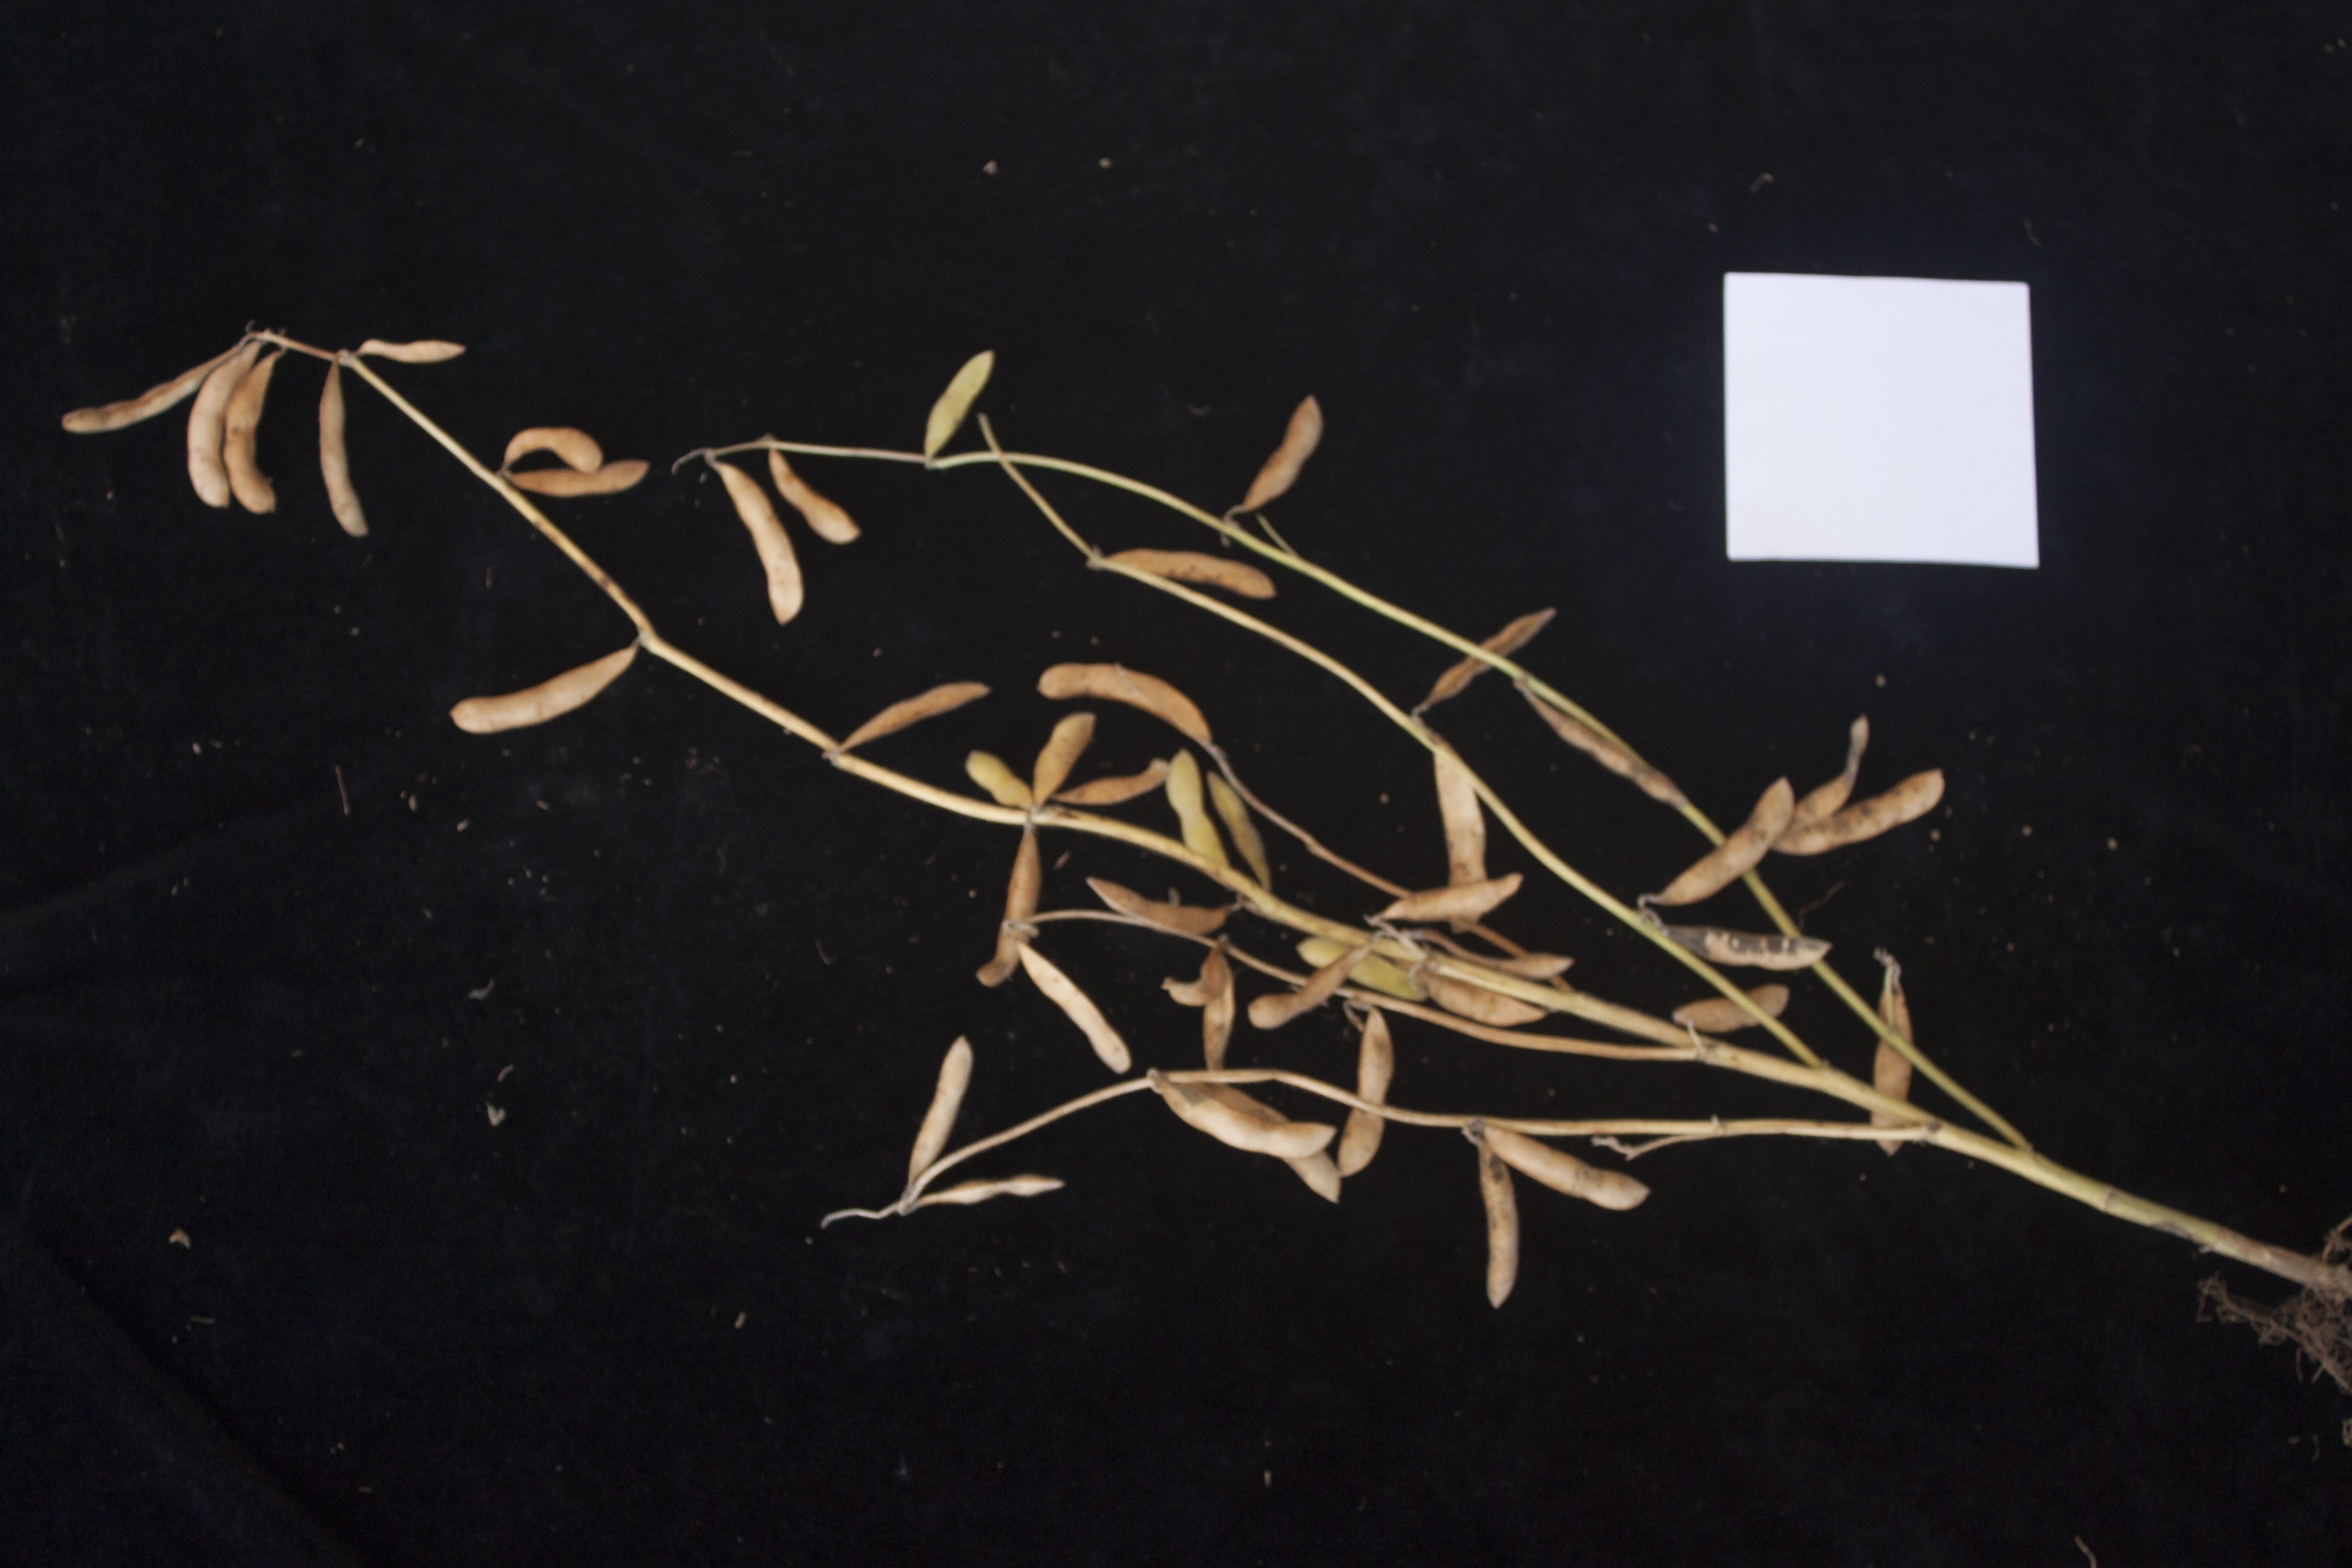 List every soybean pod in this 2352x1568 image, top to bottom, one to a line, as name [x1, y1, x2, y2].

soybean pod [358, 337, 468, 364]
soybean pod [59, 338, 244, 433]
soybean pod [189, 340, 265, 510]
soybean pod [224, 353, 280, 515]
soybean pod [927, 353, 992, 462]
soybean pod [319, 360, 367, 537]
soybean pod [1244, 398, 1321, 512]
soybean pod [501, 432, 600, 476]
soybean pod [770, 445, 857, 544]
soybean pod [508, 462, 652, 496]
soybean pod [710, 463, 800, 623]
soybean pod [1093, 552, 1275, 599]
soybean pod [1415, 610, 1553, 720]
soybean pod [452, 643, 637, 735]
soybean pod [1041, 665, 1218, 761]
soybean pod [1519, 685, 1686, 805]
soybean pod [837, 686, 986, 756]
soybean pod [1037, 714, 1095, 813]
soybean pod [1761, 717, 1866, 842]
soybean pod [1432, 738, 1491, 934]
soybean pod [1166, 751, 1232, 888]
soybean pod [968, 753, 1038, 810]
soybean pod [1054, 758, 1171, 803]
soybean pod [1208, 770, 1268, 895]
soybean pod [1758, 770, 1944, 856]
soybean pod [1654, 781, 1794, 907]
soybean pod [977, 824, 1040, 983]
soybean pod [1372, 875, 1523, 922]
soybean pod [1088, 879, 1229, 937]
soybean pod [1639, 925, 1831, 969]
soybean pod [1247, 931, 1383, 1030]
soybean pod [1407, 933, 1573, 976]
soybean pod [1297, 940, 1432, 999]
soybean pod [1202, 942, 1231, 1079]
soybean pod [1011, 944, 1129, 1071]
soybean pod [1164, 946, 1228, 1007]
soybean pod [1871, 961, 1913, 1157]
soybean pod [1394, 966, 1550, 1028]
soybean pod [1671, 986, 1789, 1031]
soybean pod [1337, 1010, 1394, 1176]
soybean pod [902, 1038, 971, 1214]
soybean pod [1153, 1072, 1333, 1157]
soybean pod [1181, 1076, 1339, 1199]
soybean pod [1474, 1124, 1650, 1210]
soybean pod [1476, 1134, 1517, 1306]
soybean pod [912, 1175, 1063, 1210]